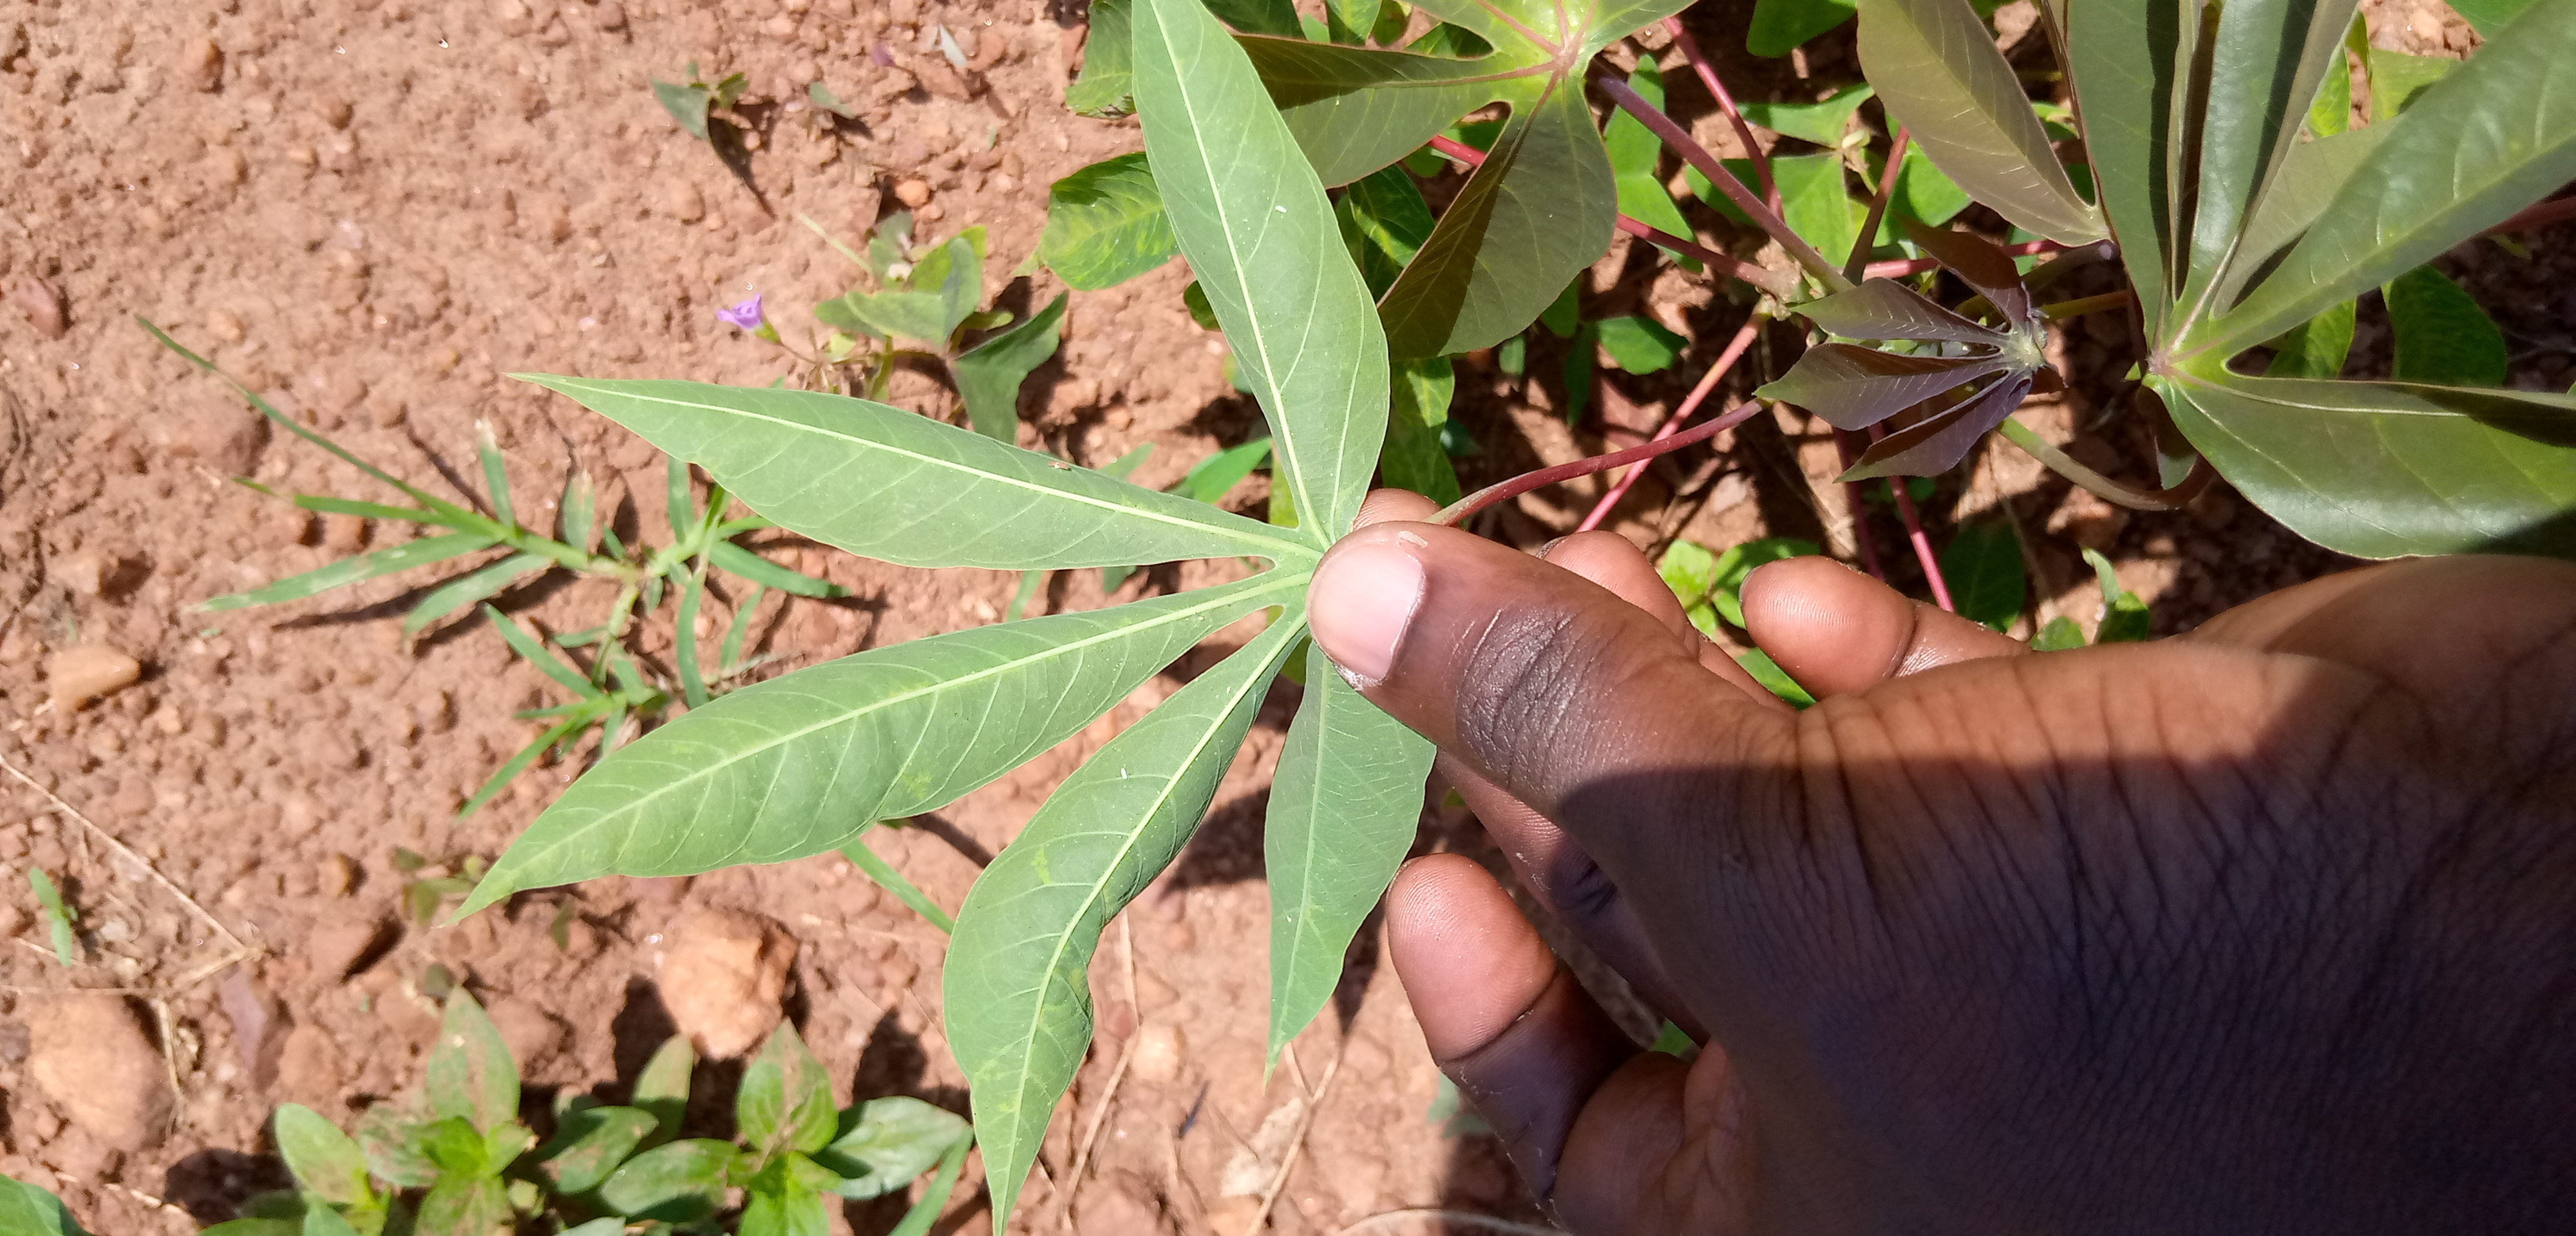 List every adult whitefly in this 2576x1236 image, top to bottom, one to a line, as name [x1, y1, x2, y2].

whitefly [1272, 198, 1289, 221]
whitefly [1117, 766, 1132, 785]